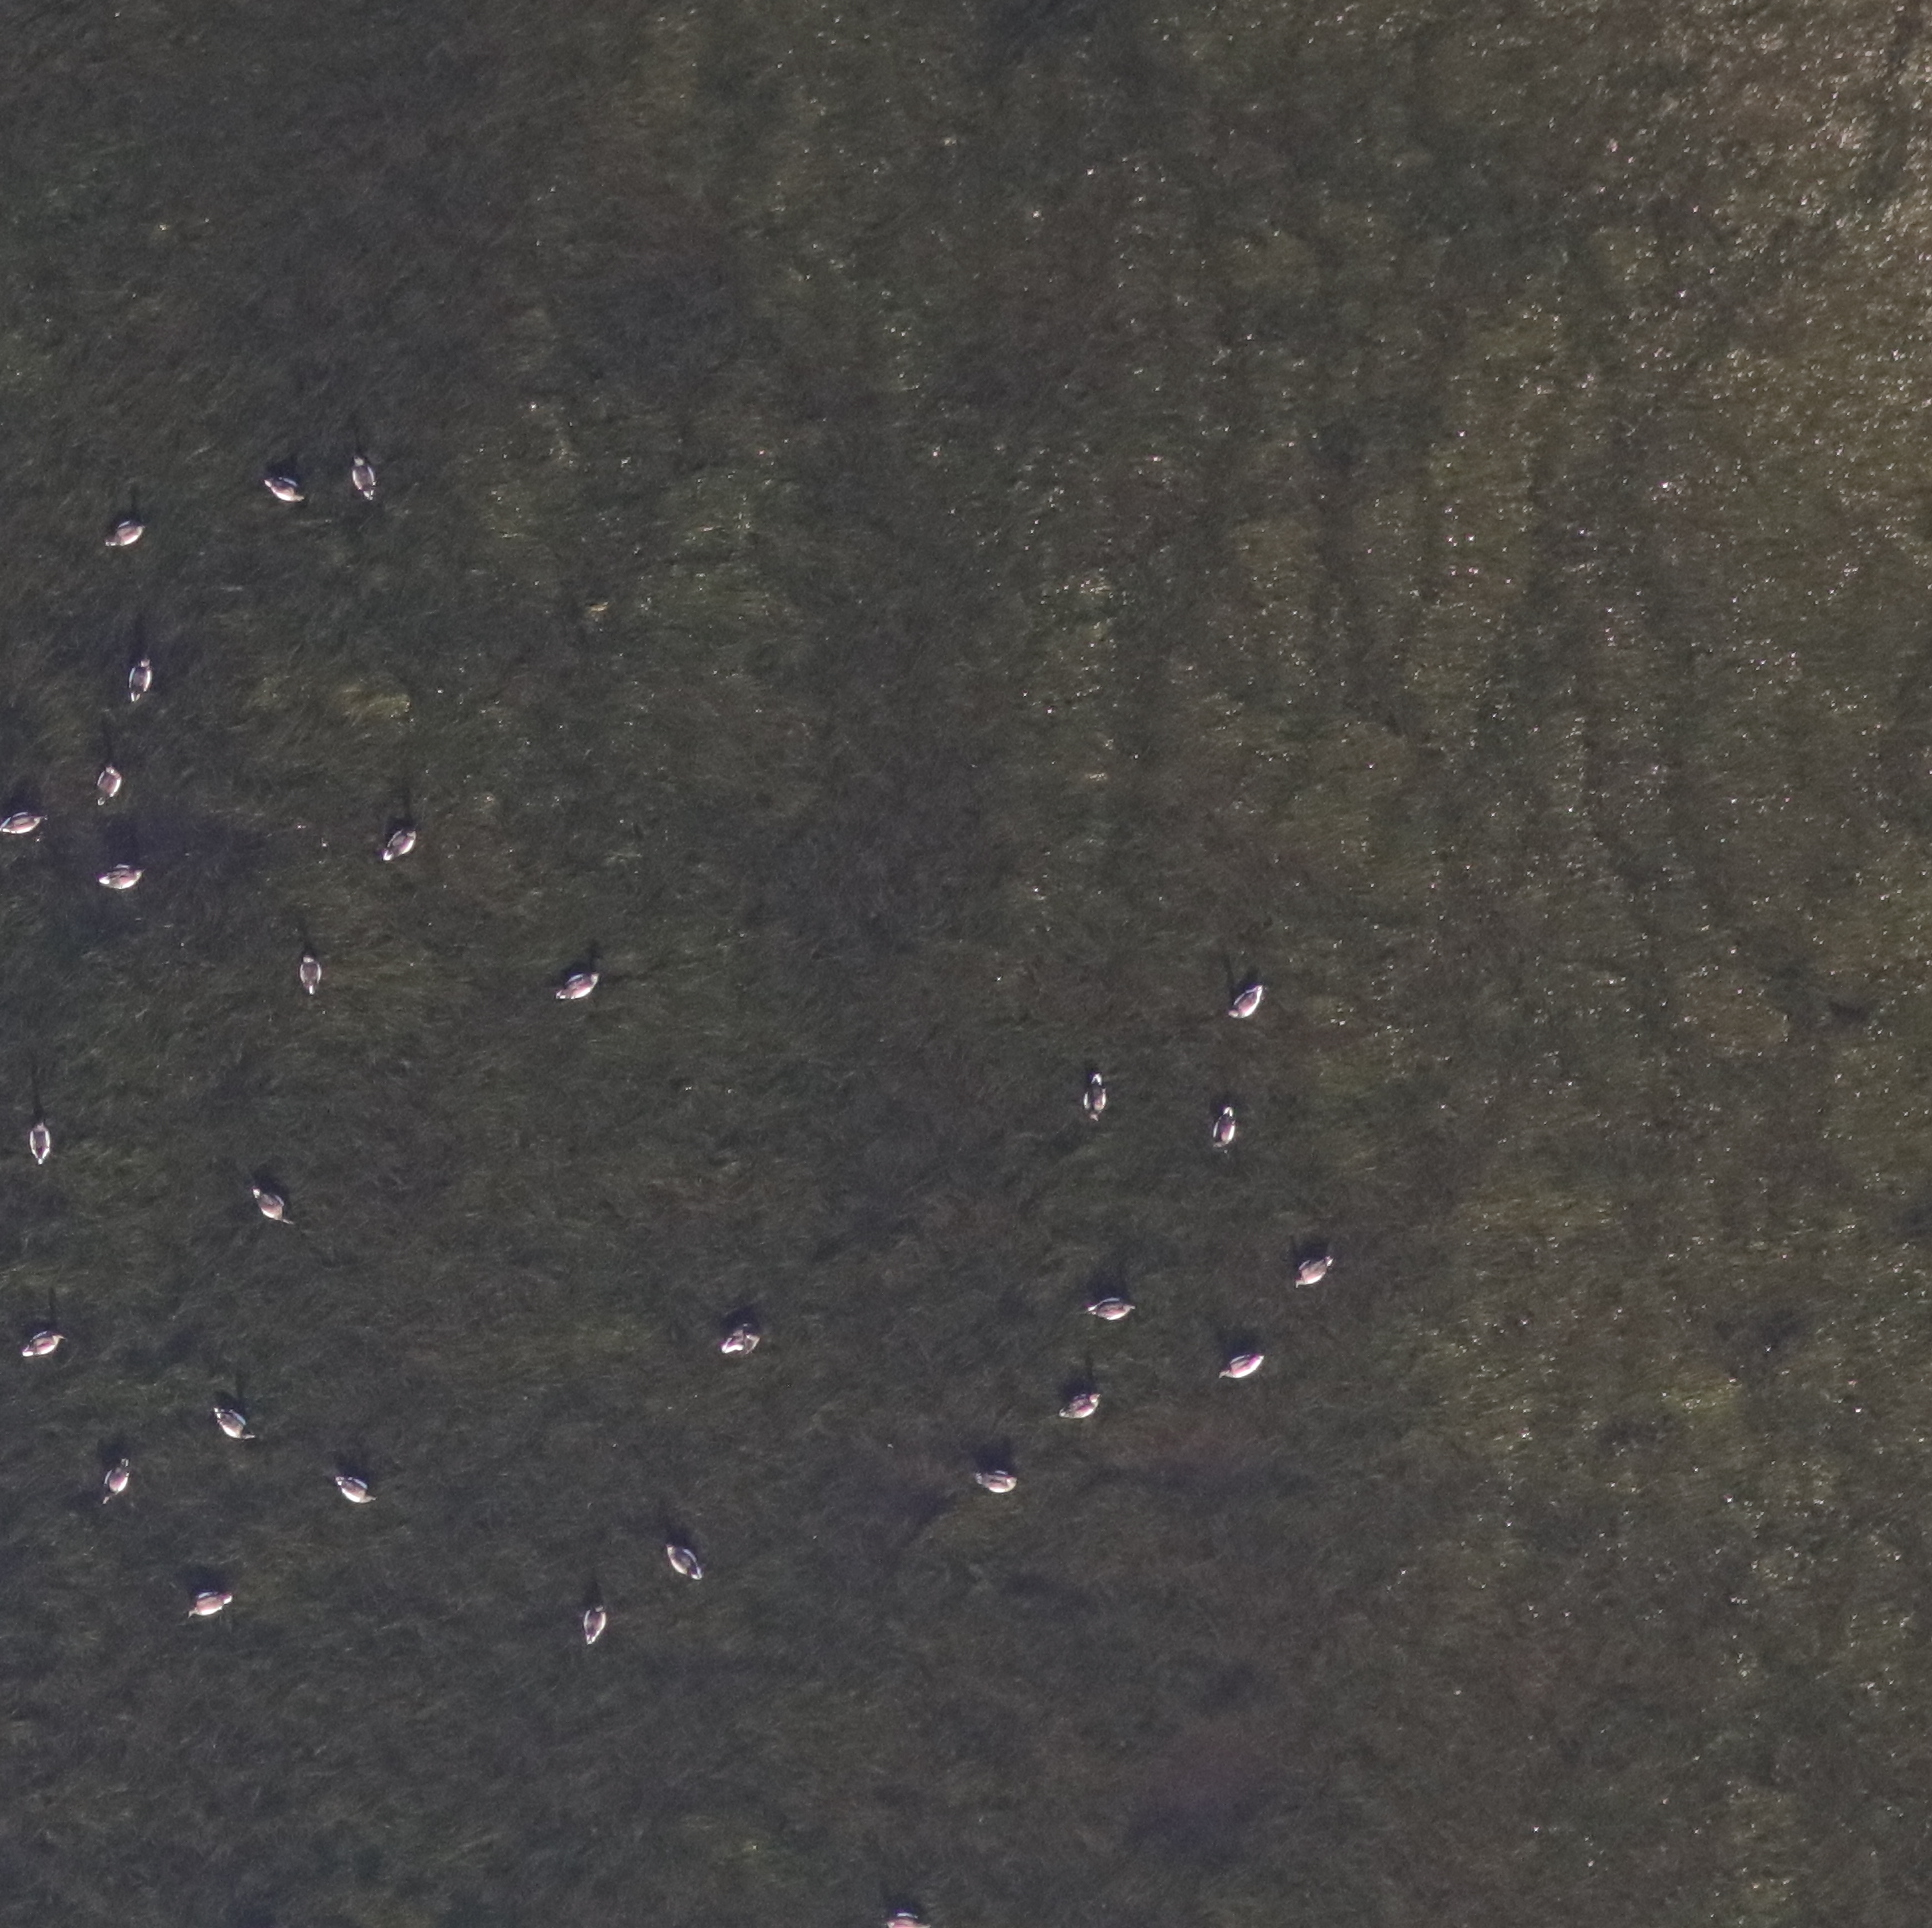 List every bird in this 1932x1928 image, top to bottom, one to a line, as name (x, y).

brant (363, 477)
brant (284, 488)
brant (125, 531)
brant (139, 679)
brant (106, 785)
brant (21, 823)
brant (398, 843)
brant (122, 876)
brant (310, 973)
brant (578, 986)
brant (1245, 1002)
brant (1095, 1097)
brant (1223, 1127)
brant (38, 1141)
brant (269, 1204)
brant (1313, 1269)
brant (1110, 1310)
brant (740, 1339)
brant (41, 1343)
brant (1243, 1366)
brant (1084, 1405)
brant (232, 1424)
brant (998, 1477)
brant (116, 1479)
brant (353, 1489)
brant (683, 1562)
brant (208, 1604)
brant (593, 1623)